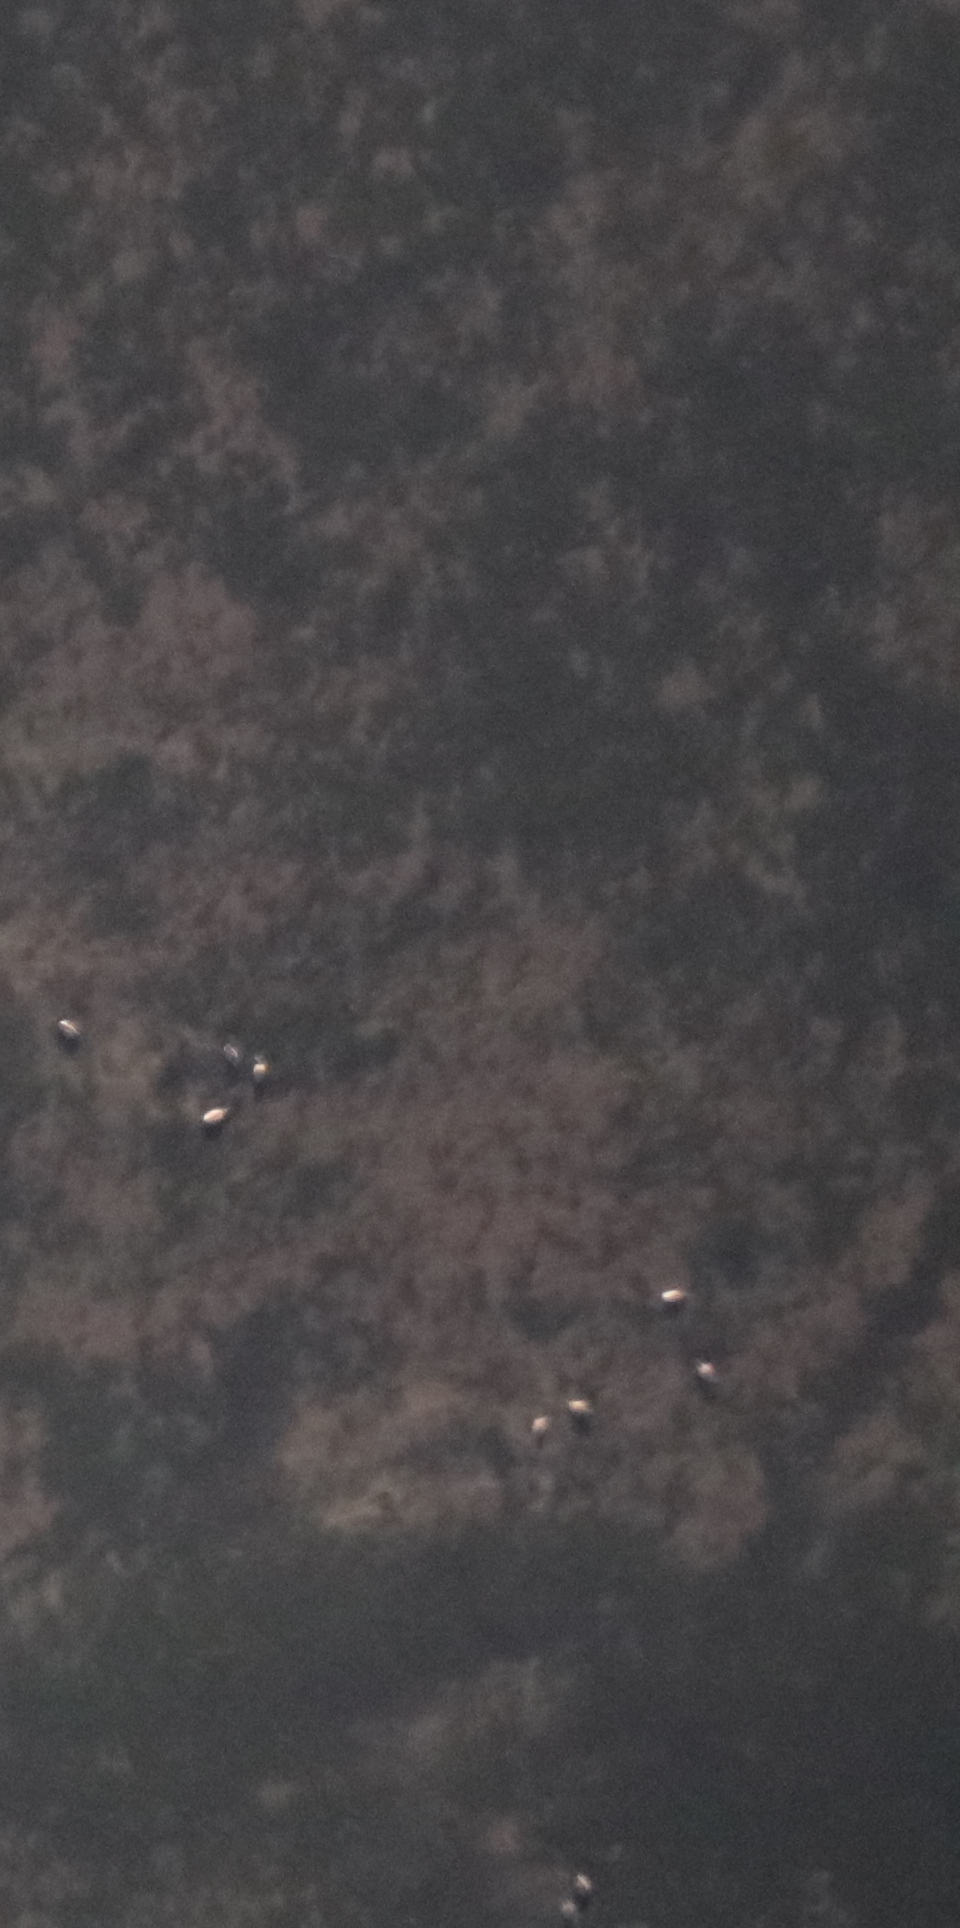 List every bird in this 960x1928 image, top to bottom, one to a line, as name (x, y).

Canada goose (69, 1029)
Canada goose (236, 1057)
Canada goose (260, 1074)
Canada goose (220, 1115)
Canada goose (676, 1297)
Canada goose (708, 1368)
Canada goose (585, 1408)
Canada goose (540, 1428)
Canada goose (581, 1888)
Canada goose (570, 1911)